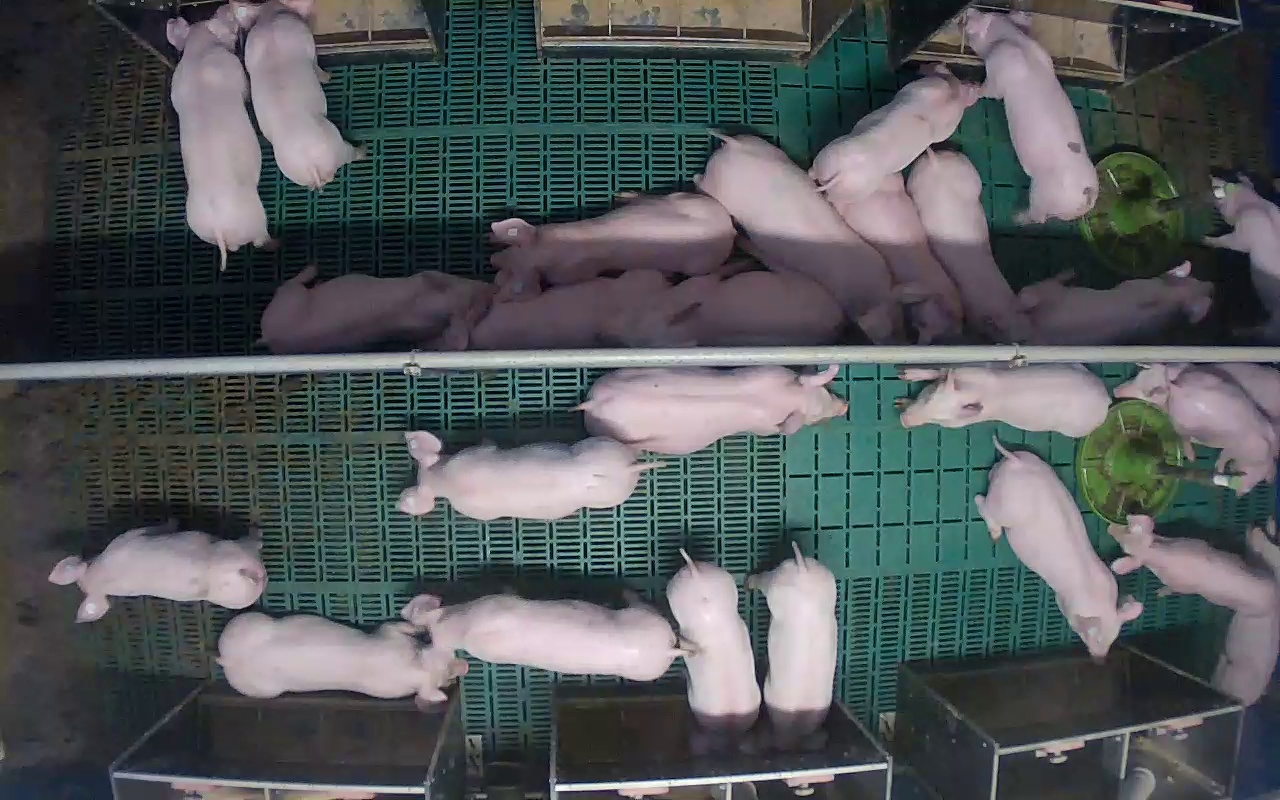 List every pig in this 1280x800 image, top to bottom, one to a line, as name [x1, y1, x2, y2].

pig [227, 0, 365, 198]
pig [164, 4, 281, 270]
pig [958, 9, 1101, 227]
pig [807, 64, 984, 206]
pig [693, 127, 932, 345]
pig [907, 146, 1041, 344]
pig [828, 171, 965, 344]
pig [1200, 173, 1279, 347]
pig [490, 189, 739, 301]
pig [592, 234, 845, 351]
pig [1018, 260, 1217, 347]
pig [257, 263, 499, 356]
pig [416, 267, 672, 353]
pig [893, 361, 1113, 439]
pig [1113, 361, 1279, 417]
pig [569, 364, 851, 457]
pig [1165, 365, 1279, 499]
pig [397, 427, 665, 523]
pig [972, 434, 1143, 670]
pig [1210, 514, 1279, 708]
pig [1107, 515, 1277, 619]
pig [49, 518, 270, 624]
pig [743, 540, 838, 754]
pig [667, 544, 762, 762]
pig [400, 583, 698, 680]
pig [214, 610, 471, 715]